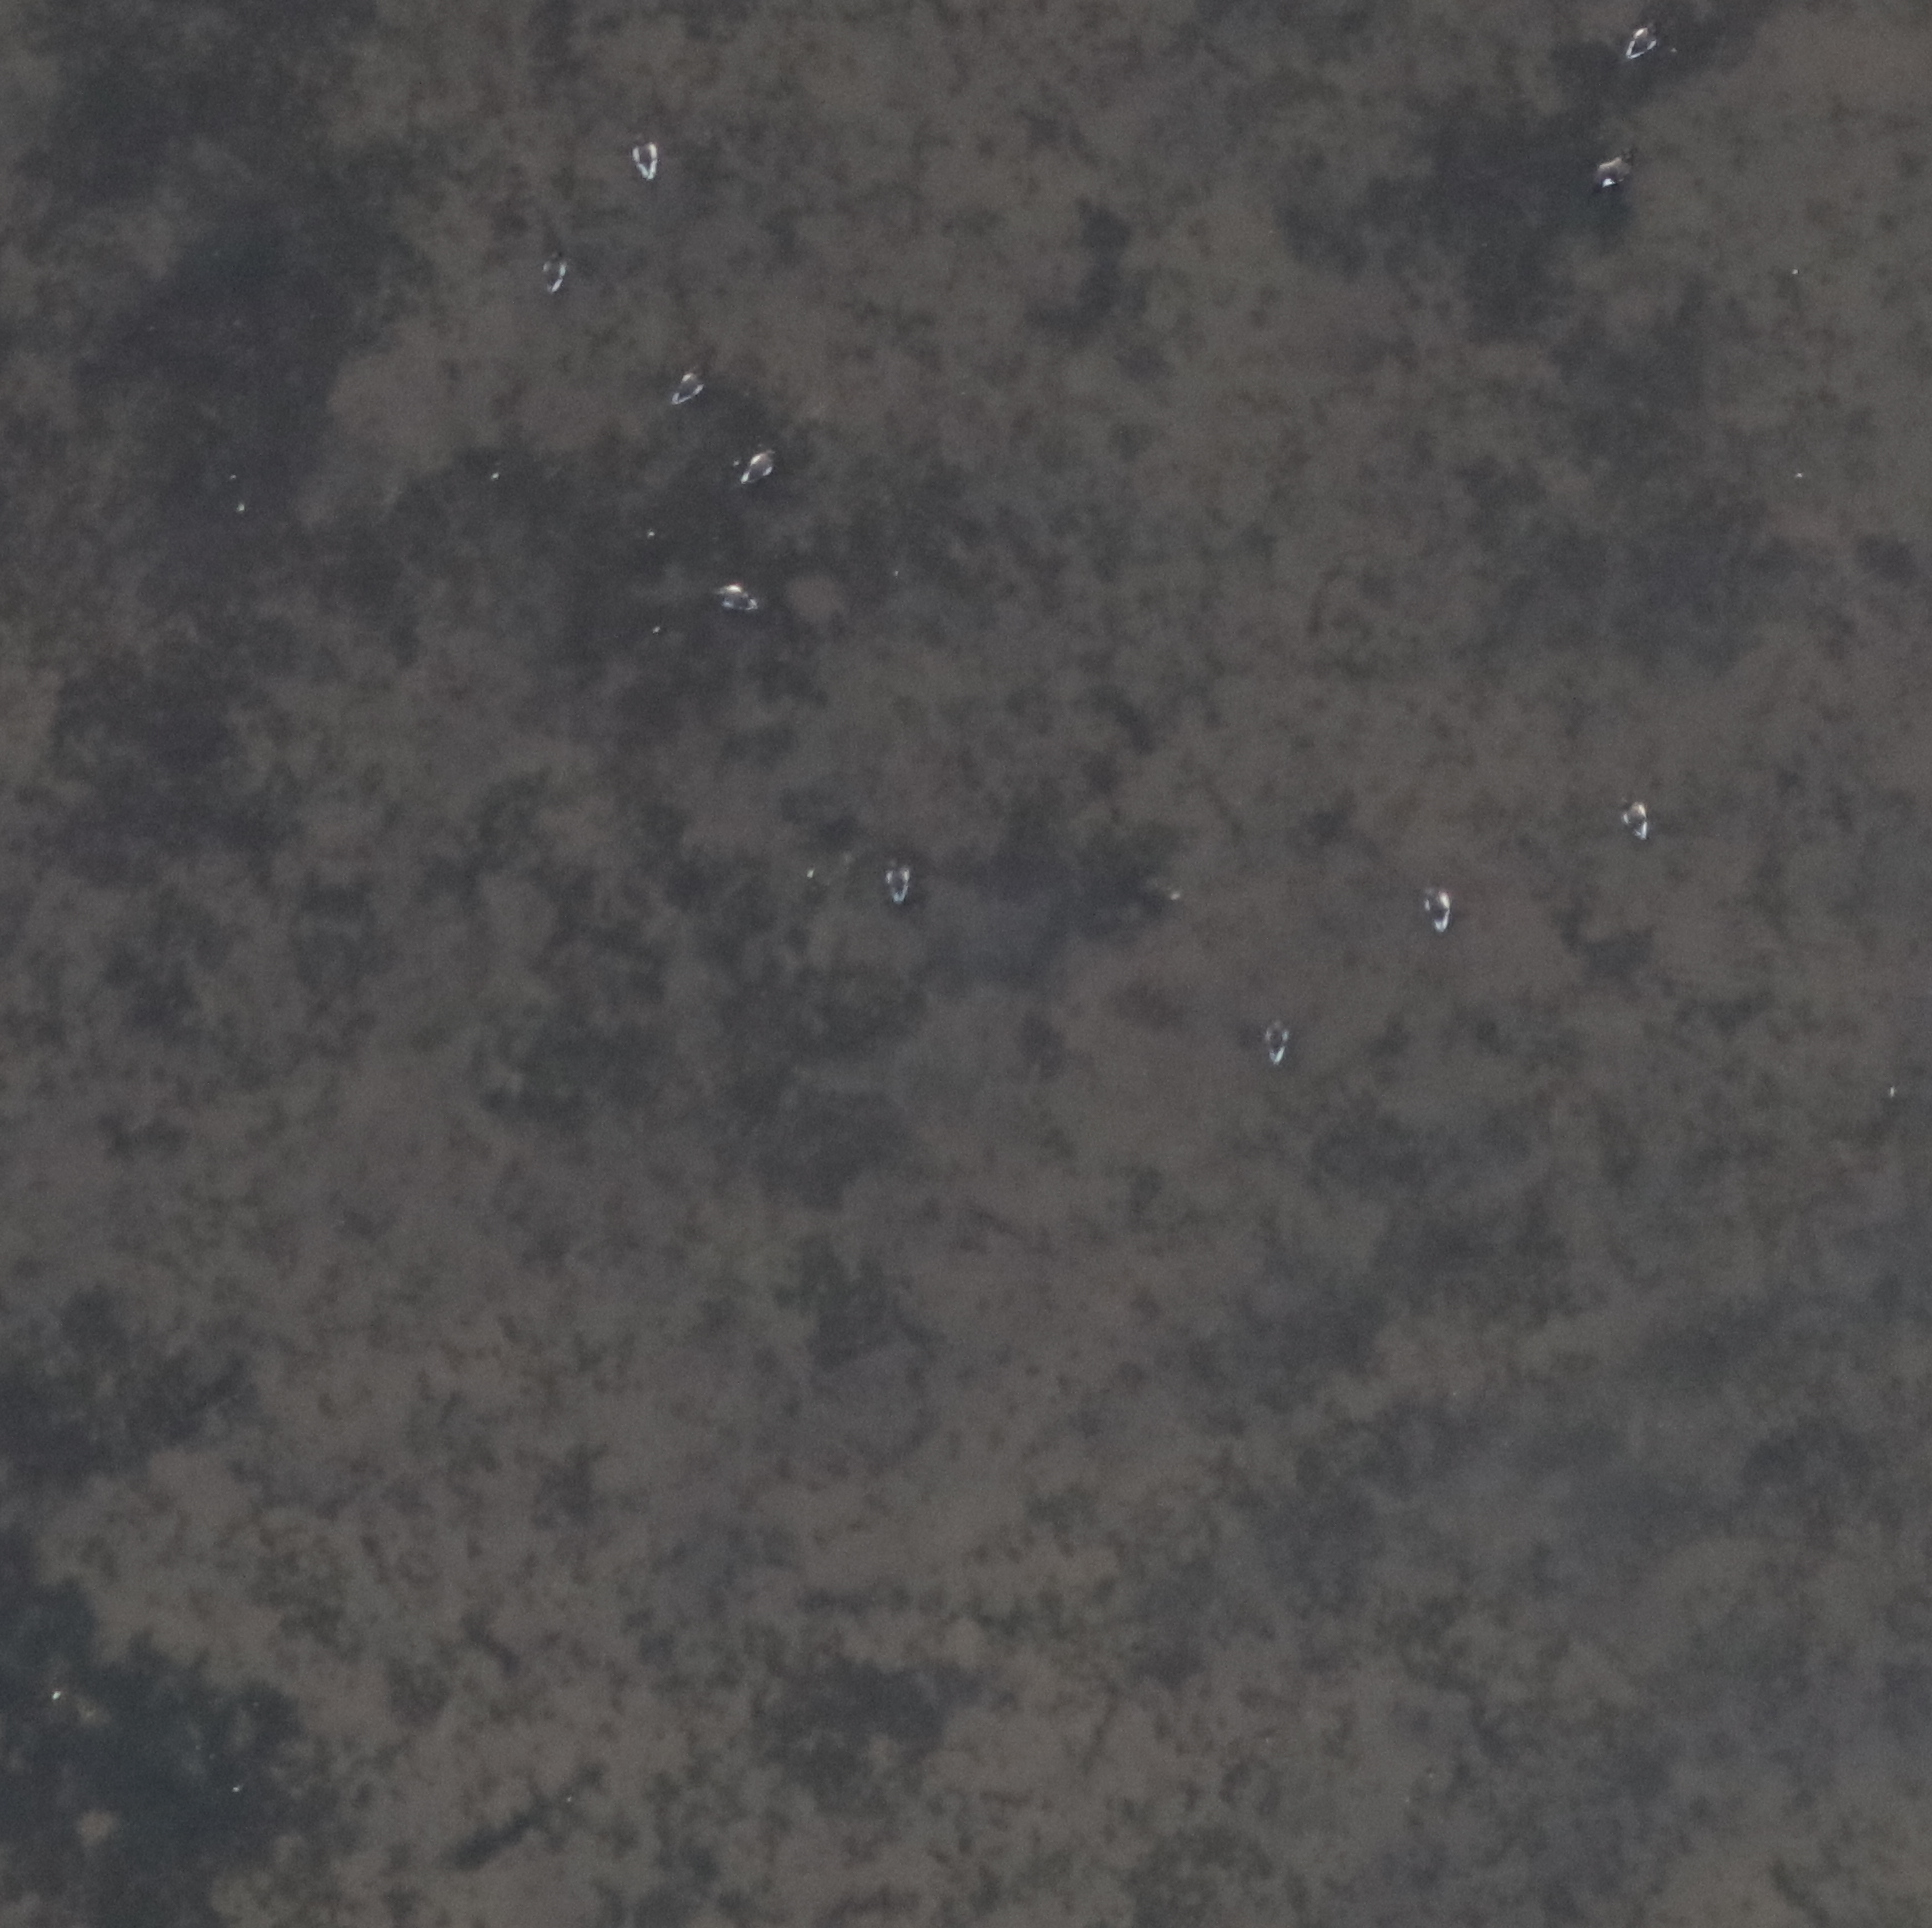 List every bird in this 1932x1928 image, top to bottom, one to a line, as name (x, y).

brant (1644, 40)
brant (646, 156)
brant (1612, 171)
brant (557, 271)
brant (691, 387)
brant (757, 467)
brant (735, 598)
brant (1637, 819)
brant (899, 881)
brant (1440, 908)
brant (1273, 1035)